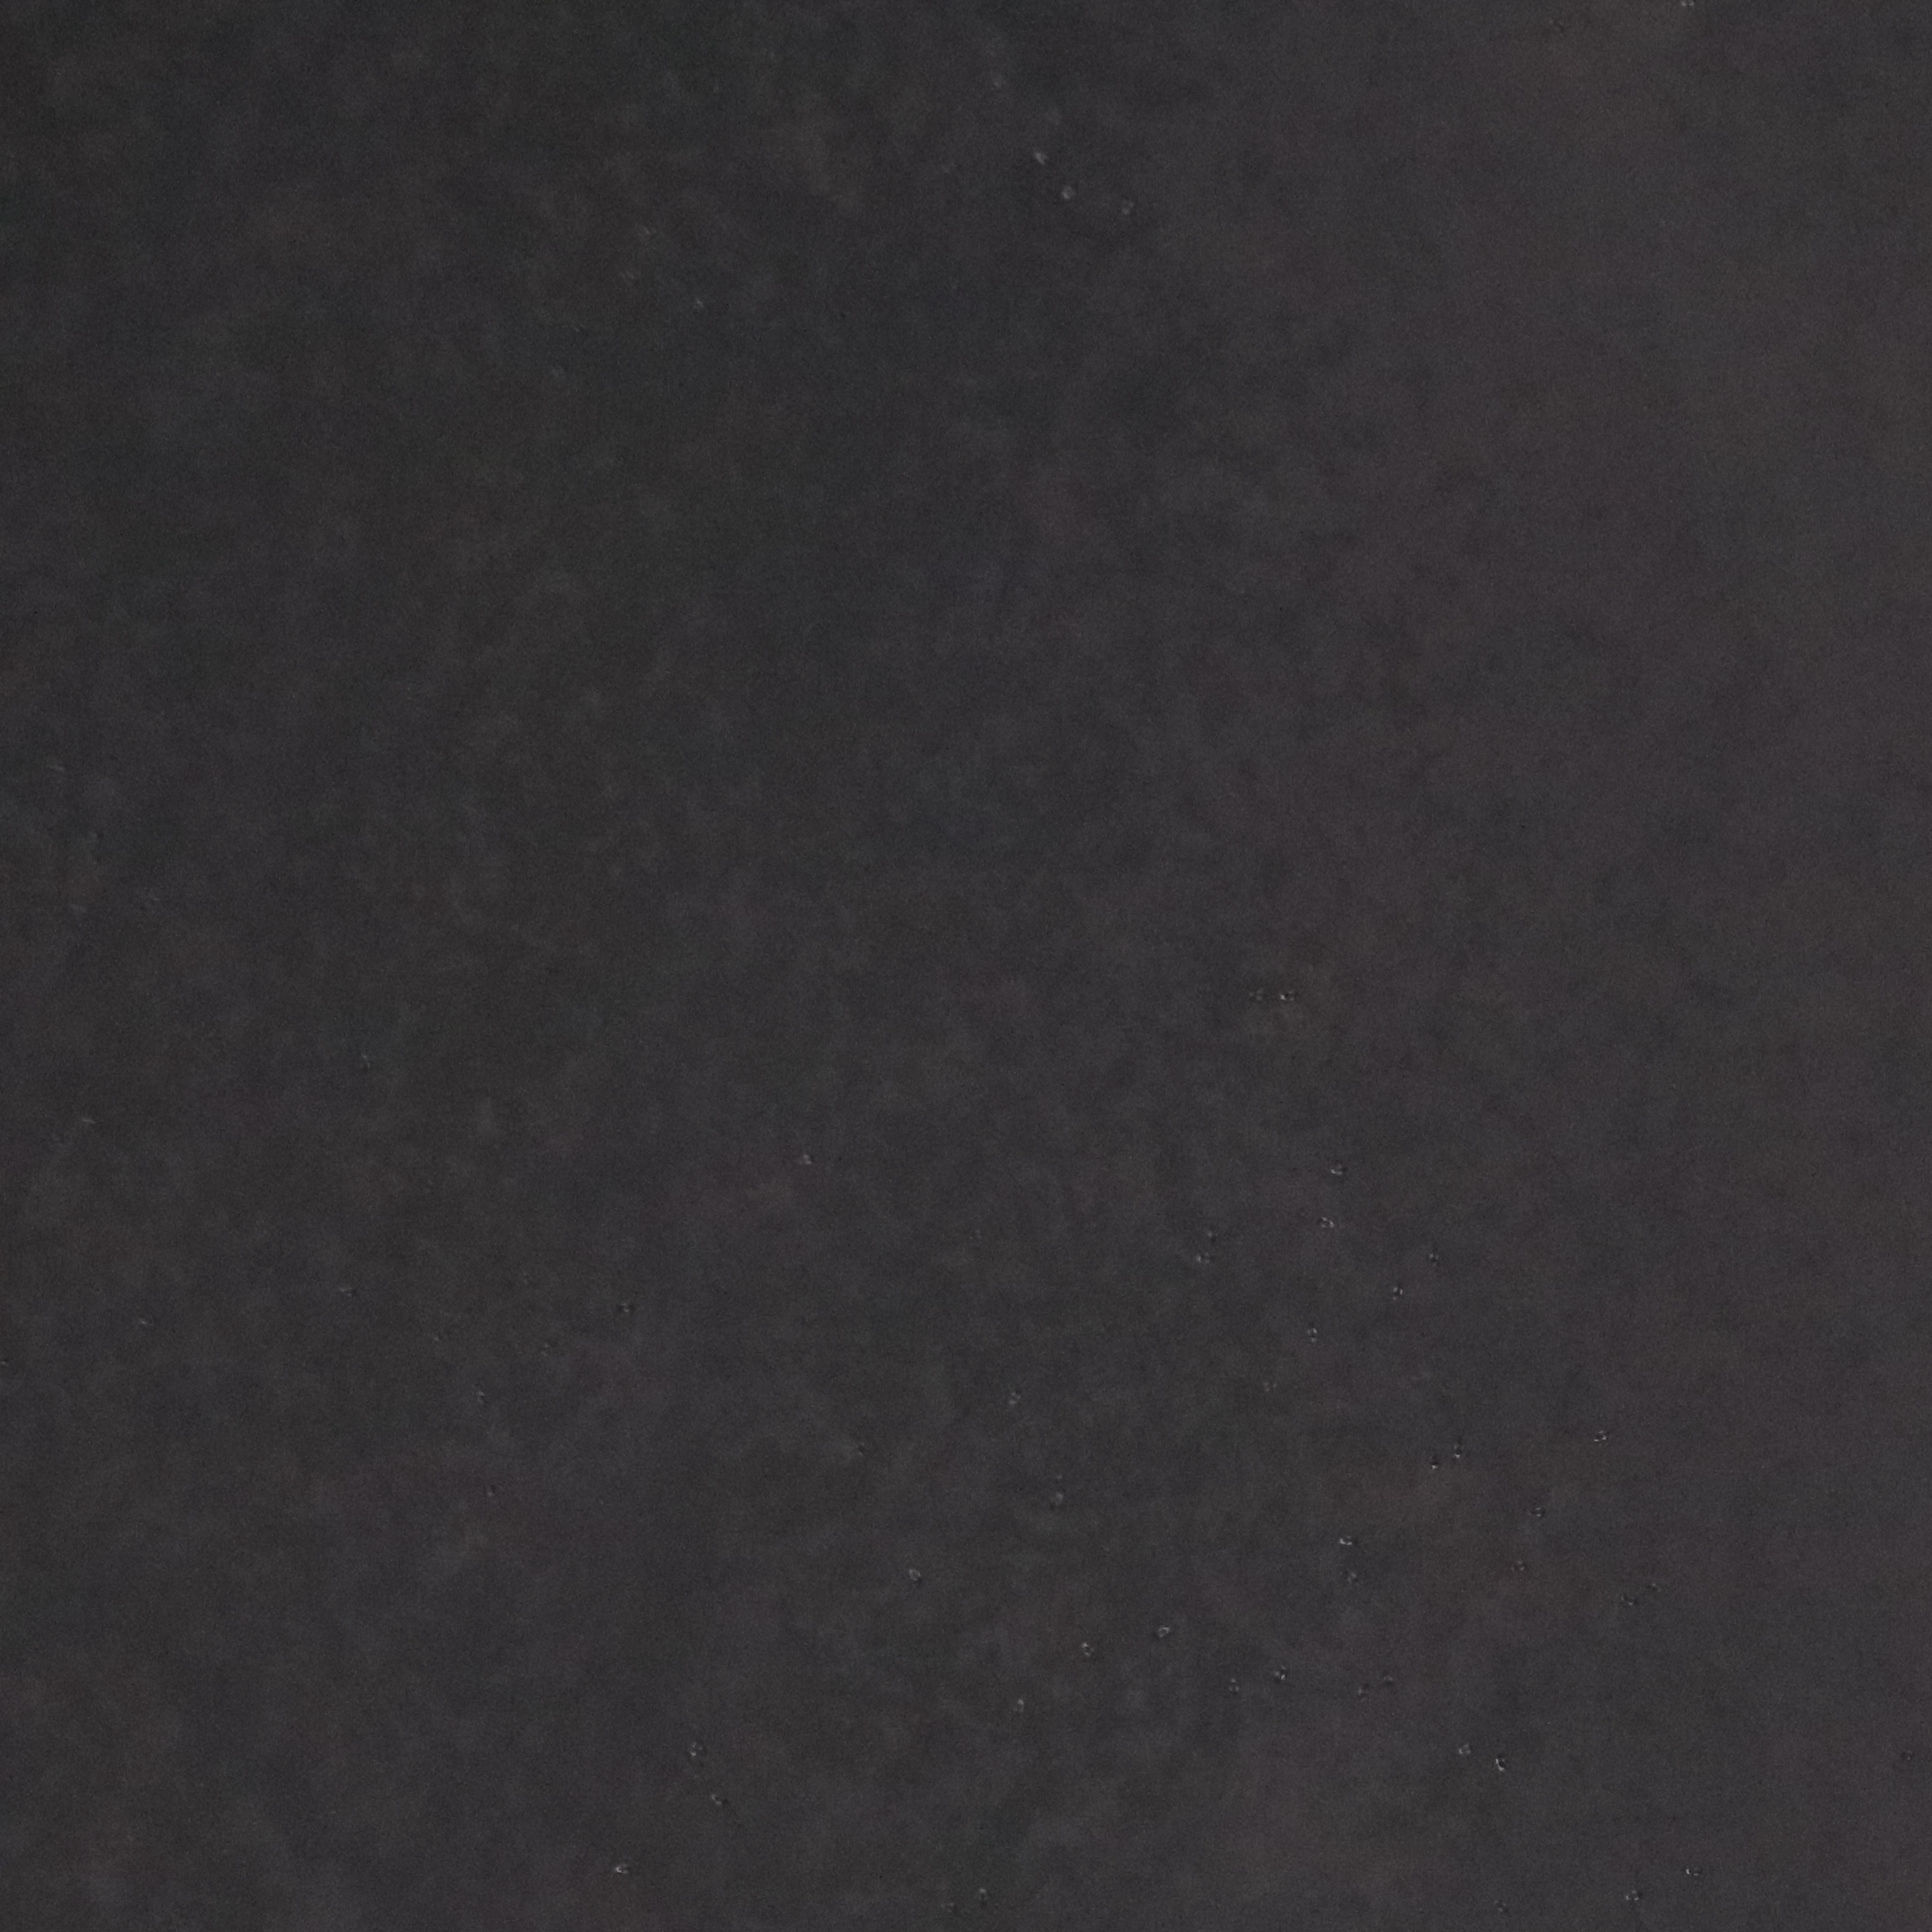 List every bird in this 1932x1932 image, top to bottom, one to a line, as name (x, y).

other bird (998, 77)
other bird (1056, 114)
brant (1048, 154)
other bird (946, 166)
brant (1070, 195)
brant (1124, 208)
other bird (647, 233)
other bird (626, 267)
other bird (698, 308)
other bird (579, 332)
other bird (566, 369)
other bird (60, 766)
other bird (94, 839)
other bird (149, 904)
brant (1292, 990)
brant (1255, 994)
brant (366, 1067)
brant (91, 1122)
brant (806, 1155)
brant (1335, 1166)
brant (1324, 1220)
brant (974, 1237)
brant (1214, 1238)
brant (1197, 1255)
brant (1430, 1258)
brant (520, 1278)
brant (352, 1285)
brant (1395, 1297)
brant (632, 1304)
brant (156, 1326)
brant (1311, 1333)
brant (440, 1338)
brant (552, 1340)
brant (1277, 1385)
brant (487, 1390)
brant (1019, 1397)
brant (1601, 1437)
brant (1457, 1448)
brant (1435, 1459)
brant (489, 1490)
other bird (1054, 1501)
brant (1538, 1515)
brant (1349, 1542)
brant (1526, 1561)
brant (914, 1575)
brant (1351, 1583)
brant (1655, 1591)
brant (1629, 1596)
brant (1162, 1632)
brant (1090, 1653)
brant (1394, 1679)
brant (1275, 1680)
brant (1368, 1690)
brant (1239, 1693)
brant (1018, 1707)
brant (695, 1746)
brant (1474, 1746)
brant (1912, 1750)
brant (1505, 1763)
brant (717, 1799)
brant (626, 1864)
brant (1702, 1874)
brant (980, 1893)
brant (1504, 1895)
brant (1633, 1896)
brant (947, 1912)